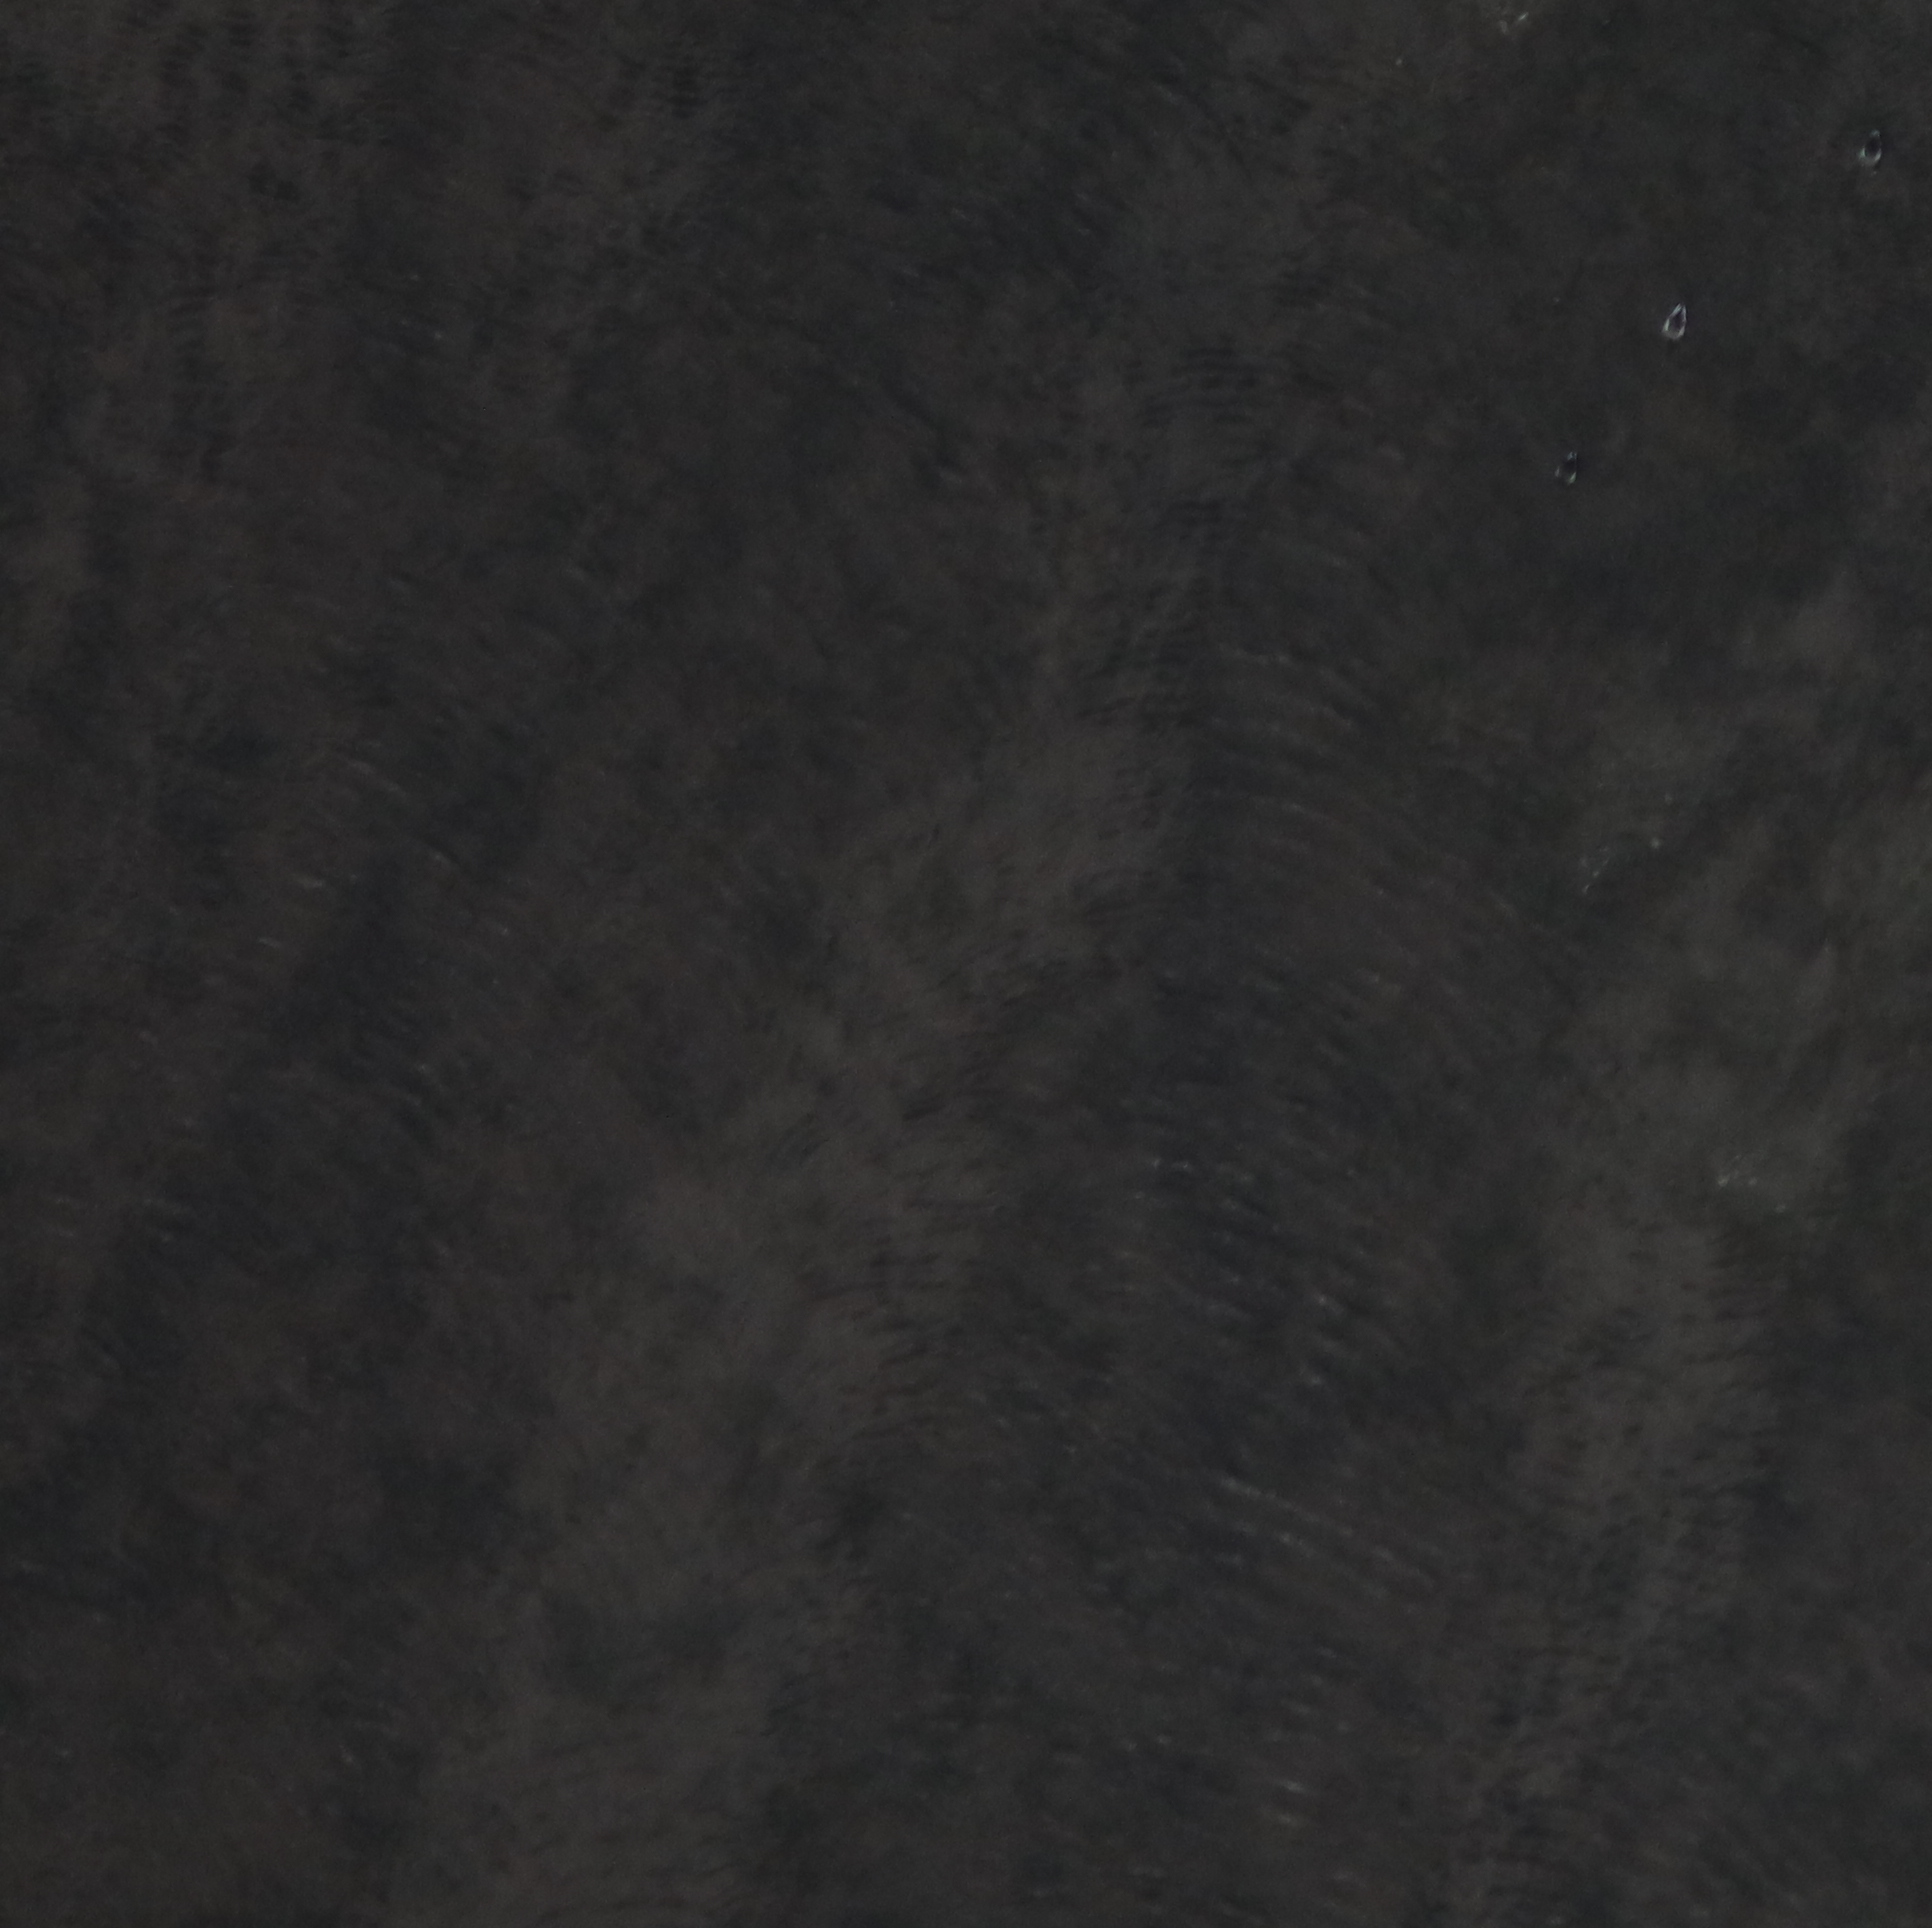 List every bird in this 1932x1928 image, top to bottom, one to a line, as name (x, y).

brant (1873, 150)
brant (1676, 328)
brant (1566, 476)